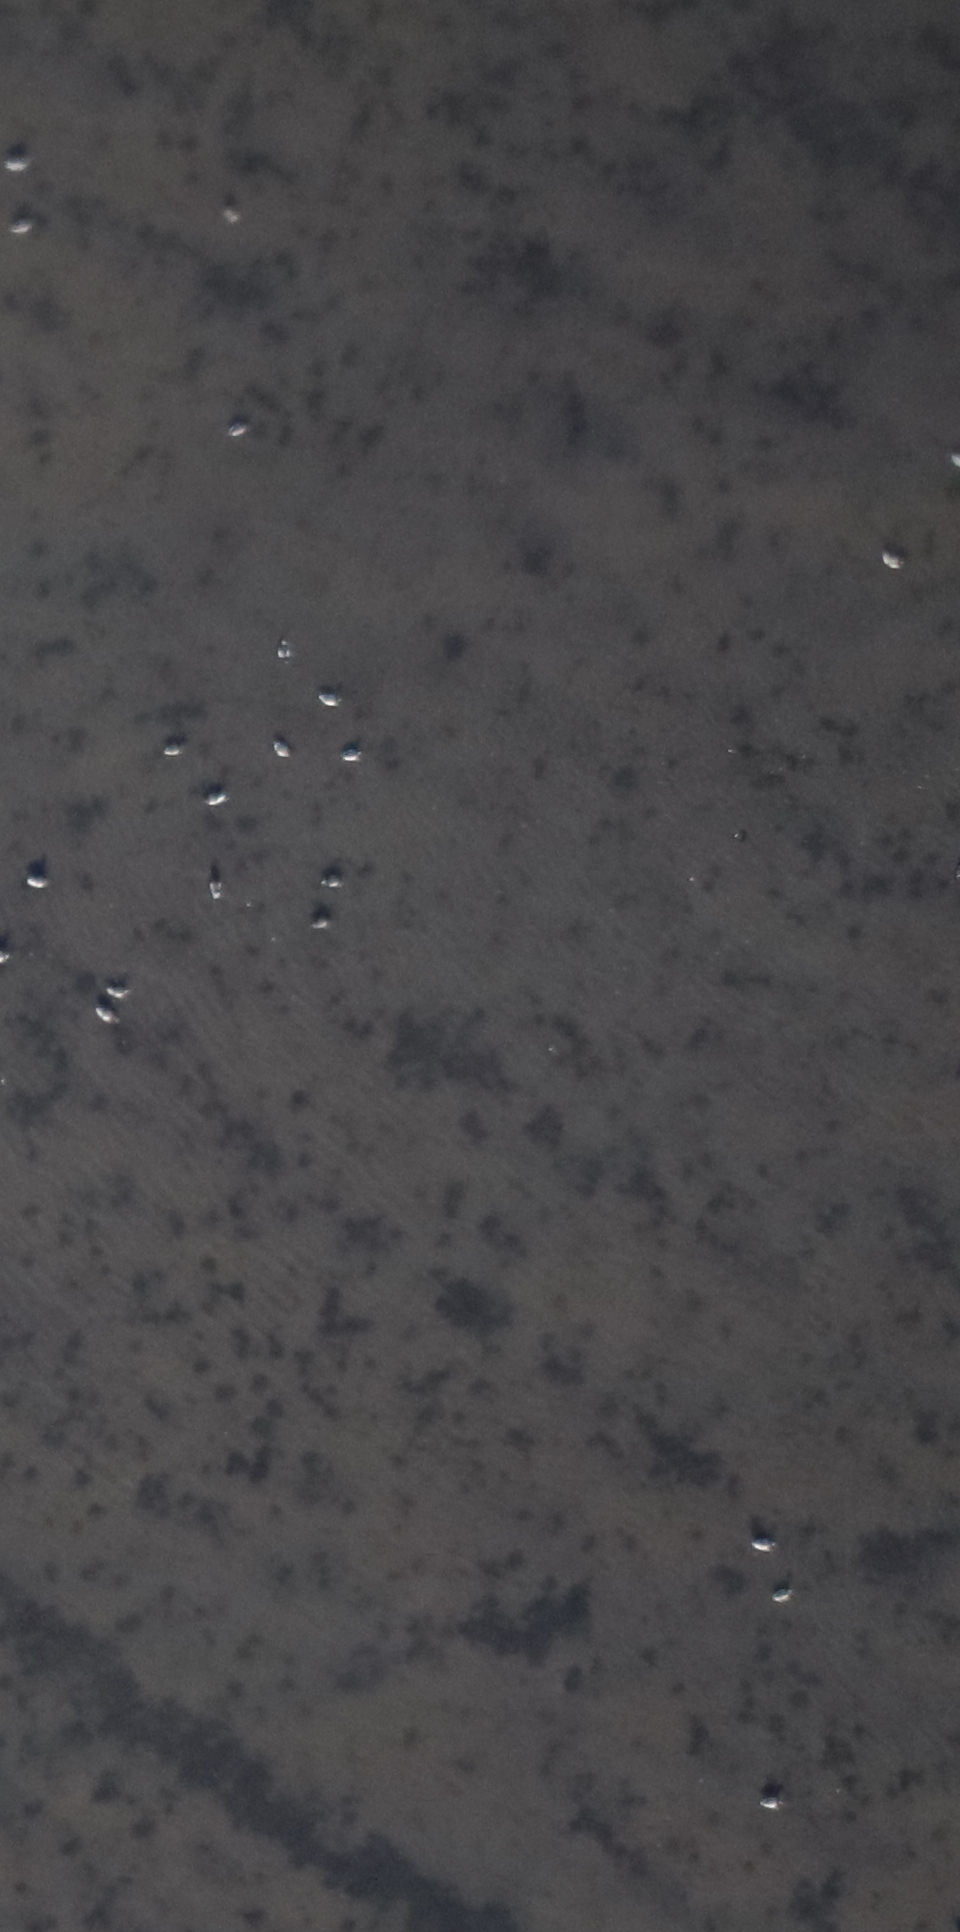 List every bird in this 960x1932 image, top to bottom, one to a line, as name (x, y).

brant (17, 163)
brant (229, 212)
brant (15, 227)
brant (238, 428)
brant (895, 563)
brant (285, 652)
brant (330, 699)
brant (173, 749)
brant (282, 749)
brant (352, 754)
brant (215, 798)
brant (37, 880)
brant (333, 880)
brant (215, 887)
brant (321, 921)
brant (118, 992)
brant (108, 1015)
brant (764, 1544)
brant (782, 1595)
brant (772, 1802)